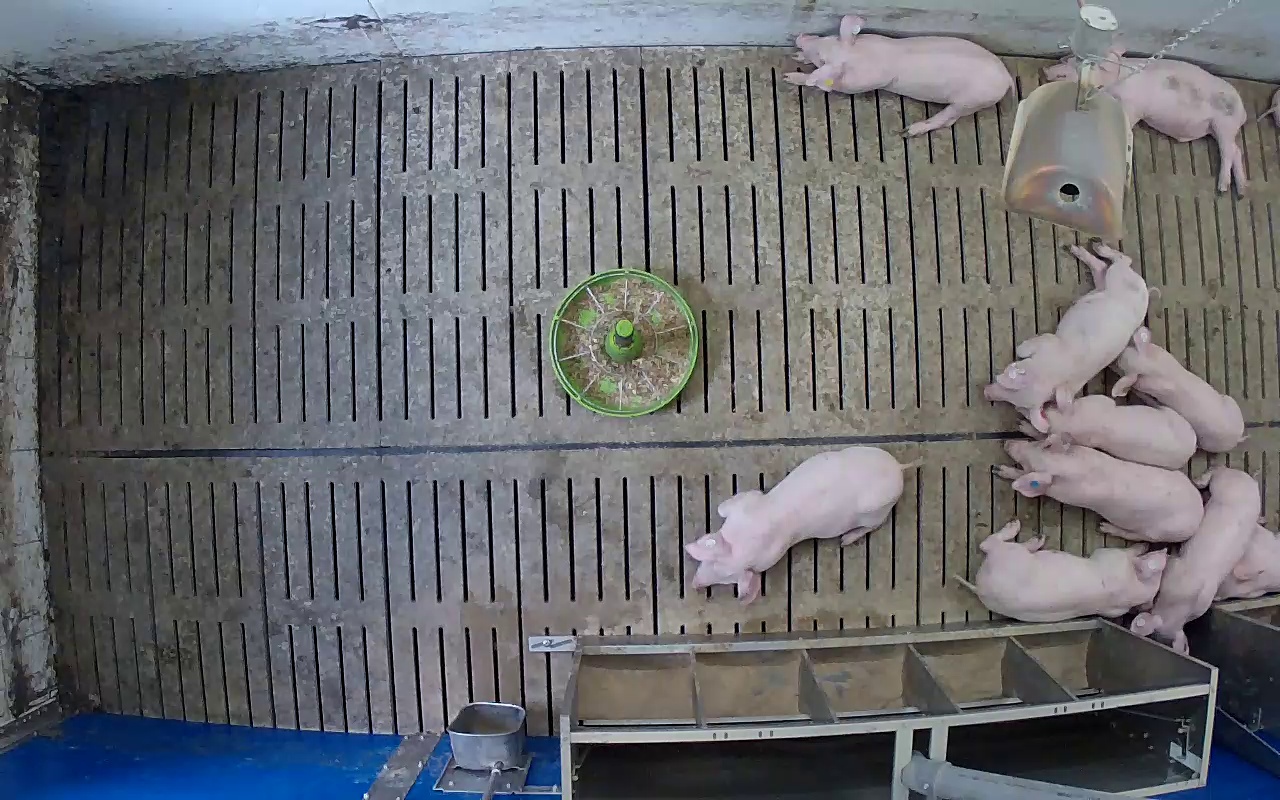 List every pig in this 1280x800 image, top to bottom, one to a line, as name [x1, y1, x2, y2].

pig [784, 14, 1015, 139]
pig [1045, 45, 1251, 197]
pig [981, 243, 1165, 433]
pig [1106, 326, 1249, 455]
pig [1017, 384, 1195, 470]
pig [990, 419, 1202, 542]
pig [681, 448, 922, 605]
pig [1132, 466, 1263, 658]
pig [955, 521, 1167, 623]
pig [1215, 522, 1279, 605]